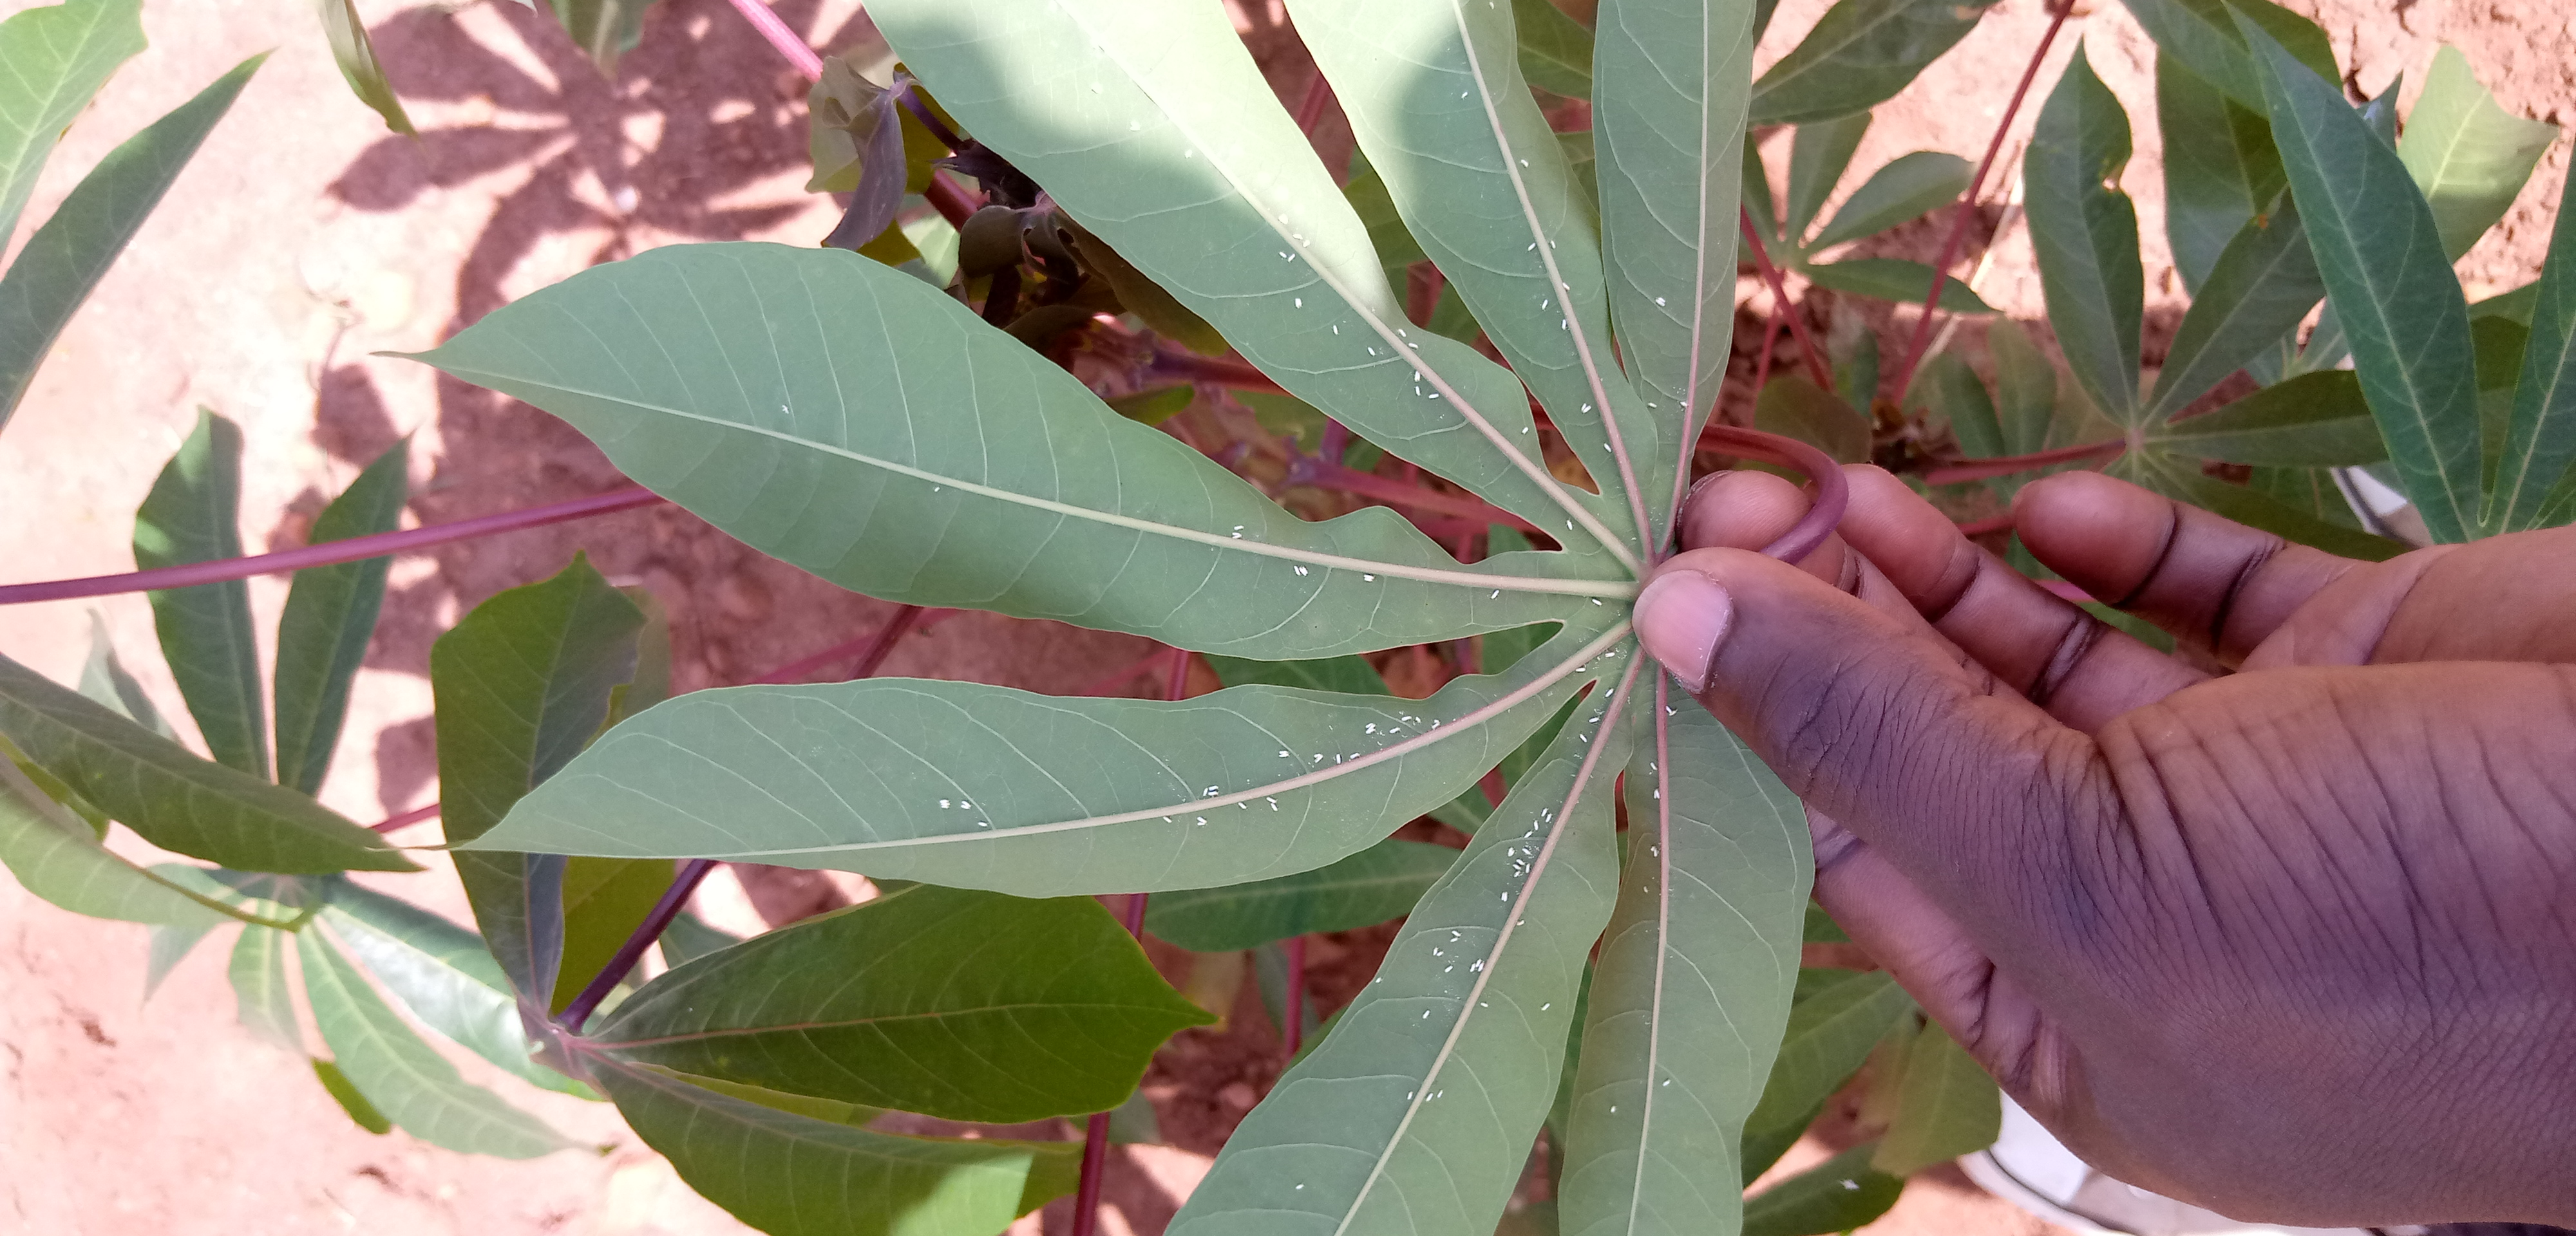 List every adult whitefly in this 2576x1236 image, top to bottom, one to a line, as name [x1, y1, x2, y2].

whitefly [1488, 1, 1495, 10]
whitefly [1090, 80, 1104, 95]
whitefly [1460, 89, 1470, 101]
whitefly [1131, 120, 1142, 127]
whitefly [1130, 126, 1140, 132]
whitefly [1184, 147, 1193, 159]
whitefly [1520, 158, 1529, 169]
whitefly [1277, 213, 1289, 225]
whitefly [1291, 232, 1302, 240]
whitefly [1302, 239, 1312, 248]
whitefly [1549, 239, 1557, 250]
whitefly [1527, 241, 1537, 252]
whitefly [1278, 250, 1287, 259]
whitefly [1287, 252, 1296, 264]
whitefly [1562, 281, 1571, 292]
whitefly [1294, 295, 1303, 311]
whitefly [1656, 296, 1667, 303]
whitefly [1540, 298, 1549, 311]
whitefly [1654, 299, 1665, 308]
whitefly [1298, 299, 1305, 309]
whitefly [1561, 317, 1567, 332]
whitefly [1332, 324, 1338, 336]
whitefly [1397, 326, 1408, 339]
whitefly [1407, 342, 1419, 350]
whitefly [1367, 346, 1376, 357]
whitefly [1414, 370, 1417, 382]
whitefly [1417, 371, 1421, 382]
whitefly [1414, 385, 1421, 397]
whitefly [1428, 392, 1439, 400]
whitefly [1679, 400, 1689, 409]
whitefly [1580, 401, 1586, 411]
whitefly [1647, 401, 1658, 409]
whitefly [780, 402, 791, 415]
whitefly [1583, 404, 1593, 415]
whitefly [1521, 426, 1530, 436]
whitefly [1603, 442, 1613, 453]
whitefly [932, 485, 943, 494]
whitefly [1566, 518, 1574, 531]
whitefly [1233, 525, 1245, 530]
whitefly [1231, 530, 1242, 540]
whitefly [1293, 564, 1301, 576]
whitefly [1298, 565, 1309, 577]
whitefly [1302, 565, 1310, 576]
whitefly [1362, 572, 1376, 584]
whitefly [1363, 577, 1375, 586]
whitefly [1490, 588, 1500, 599]
whitefly [1591, 597, 1603, 607]
whitefly [1602, 647, 1616, 660]
whitefly [1574, 664, 1587, 675]
whitefly [1604, 684, 1616, 699]
whitefly [1665, 704, 1672, 712]
whitefly [1669, 709, 1678, 716]
whitefly [1399, 712, 1413, 724]
whitefly [1414, 715, 1423, 724]
whitefly [1587, 715, 1602, 725]
whitefly [1431, 718, 1441, 730]
whitefly [1364, 722, 1374, 728]
whitefly [1388, 722, 1403, 736]
whitefly [1365, 724, 1378, 736]
whitefly [1577, 729, 1589, 744]
whitefly [1277, 747, 1291, 761]
whitefly [1334, 749, 1345, 767]
whitefly [1311, 750, 1325, 765]
whitefly [1349, 751, 1361, 762]
whitefly [1649, 761, 1658, 771]
whitefly [1206, 782, 1220, 791]
whitefly [1200, 784, 1208, 801]
whitefly [1652, 788, 1662, 800]
whitefly [1207, 790, 1220, 797]
whitefly [1264, 794, 1279, 803]
whitefly [938, 797, 948, 803]
whitefly [958, 798, 974, 812]
whitefly [1236, 800, 1248, 811]
whitefly [938, 801, 952, 810]
whitefly [1269, 802, 1279, 814]
whitefly [1540, 805, 1549, 819]
whitefly [1545, 811, 1556, 825]
whitefly [1160, 814, 1173, 825]
whitefly [1194, 814, 1209, 829]
whitefly [1532, 816, 1541, 832]
whitefly [976, 818, 990, 829]
whitefly [1522, 829, 1533, 839]
whitefly [1650, 844, 1656, 850]
whitefly [1506, 845, 1516, 859]
whitefly [1520, 845, 1534, 856]
whitefly [1654, 848, 1658, 858]
whitefly [1524, 861, 1535, 876]
whitefly [1510, 861, 1522, 871]
whitefly [1513, 868, 1523, 879]
whitefly [1642, 885, 1650, 895]
whitefly [1499, 889, 1511, 904]
whitefly [1515, 919, 1527, 928]
whitefly [1449, 927, 1463, 938]
whitefly [1449, 935, 1461, 944]
whitefly [1430, 944, 1437, 959]
whitefly [1435, 947, 1445, 959]
whitefly [1473, 957, 1482, 969]
whitefly [1477, 960, 1488, 975]
whitefly [1468, 961, 1475, 975]
whitefly [1443, 962, 1456, 976]
whitefly [1374, 974, 1384, 985]
whitefly [1478, 998, 1491, 1010]
whitefly [1539, 1000, 1552, 1014]
whitefly [1421, 1006, 1431, 1022]
whitefly [1661, 1076, 1672, 1090]
whitefly [1406, 1089, 1413, 1103]
whitefly [1425, 1091, 1434, 1104]
whitefly [1608, 1103, 1619, 1114]
whitefly [1293, 1180, 1306, 1191]